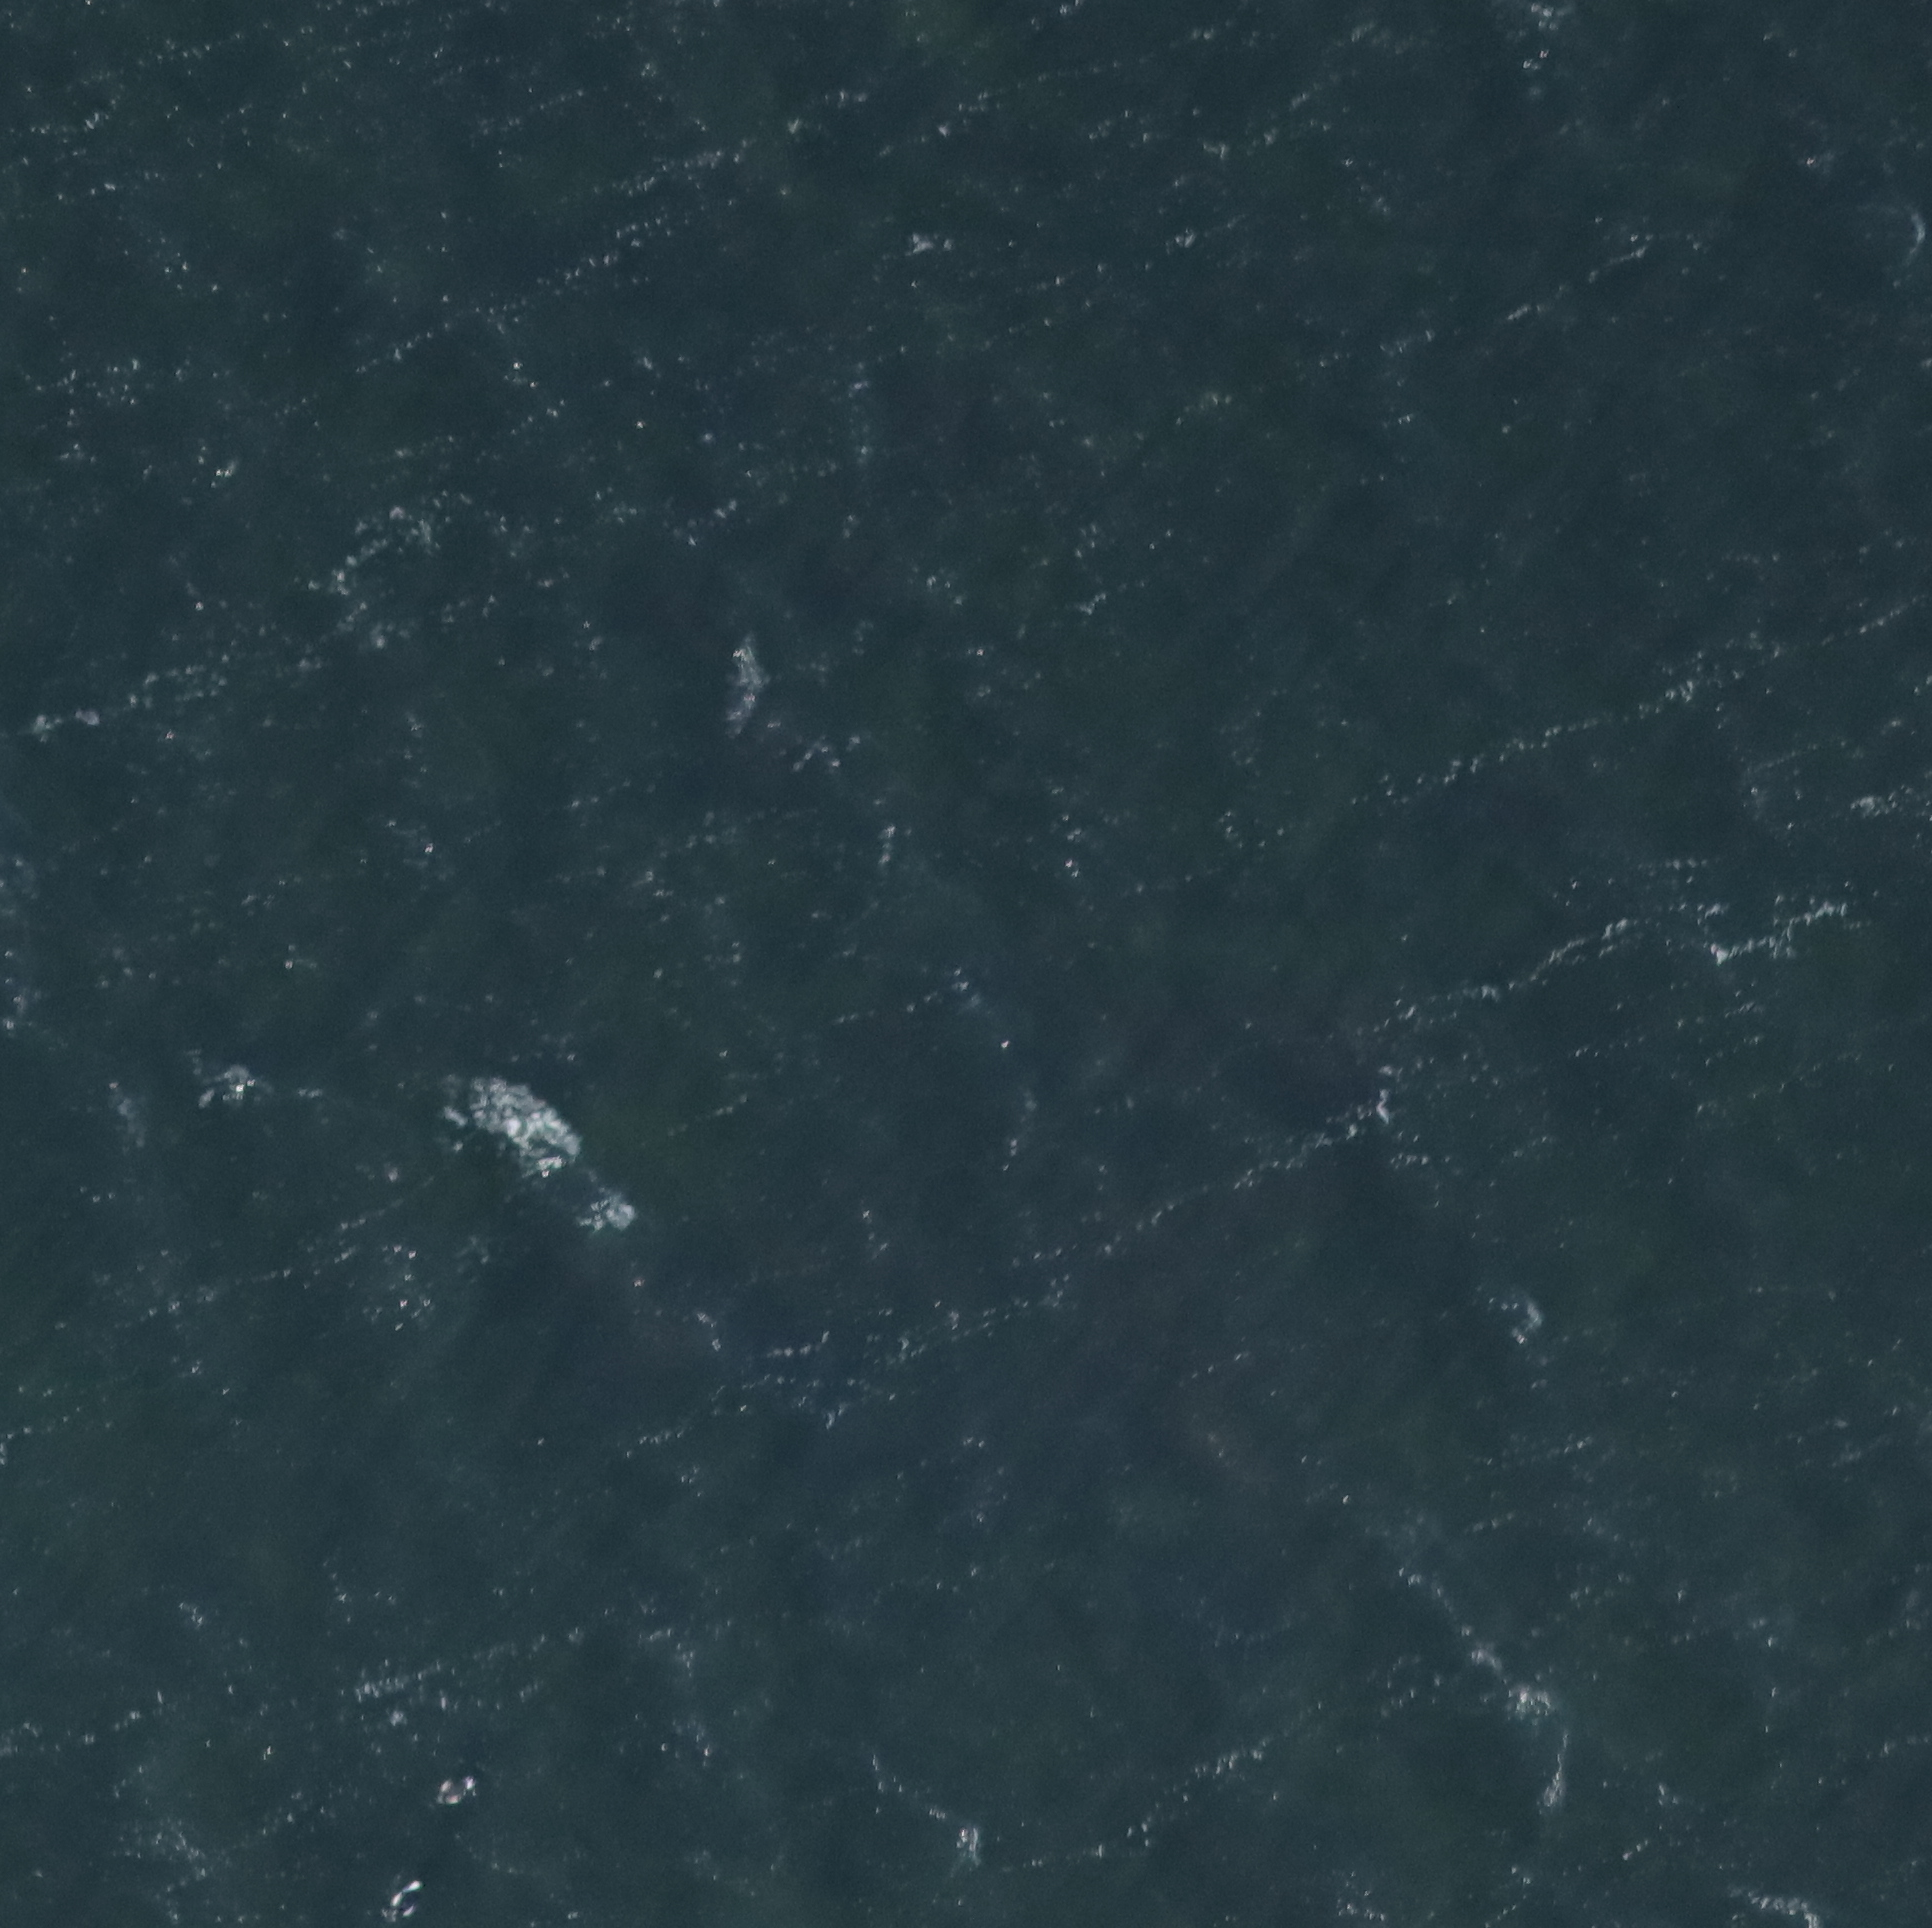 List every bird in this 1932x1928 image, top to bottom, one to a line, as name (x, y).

brant (455, 1790)
brant (405, 1901)